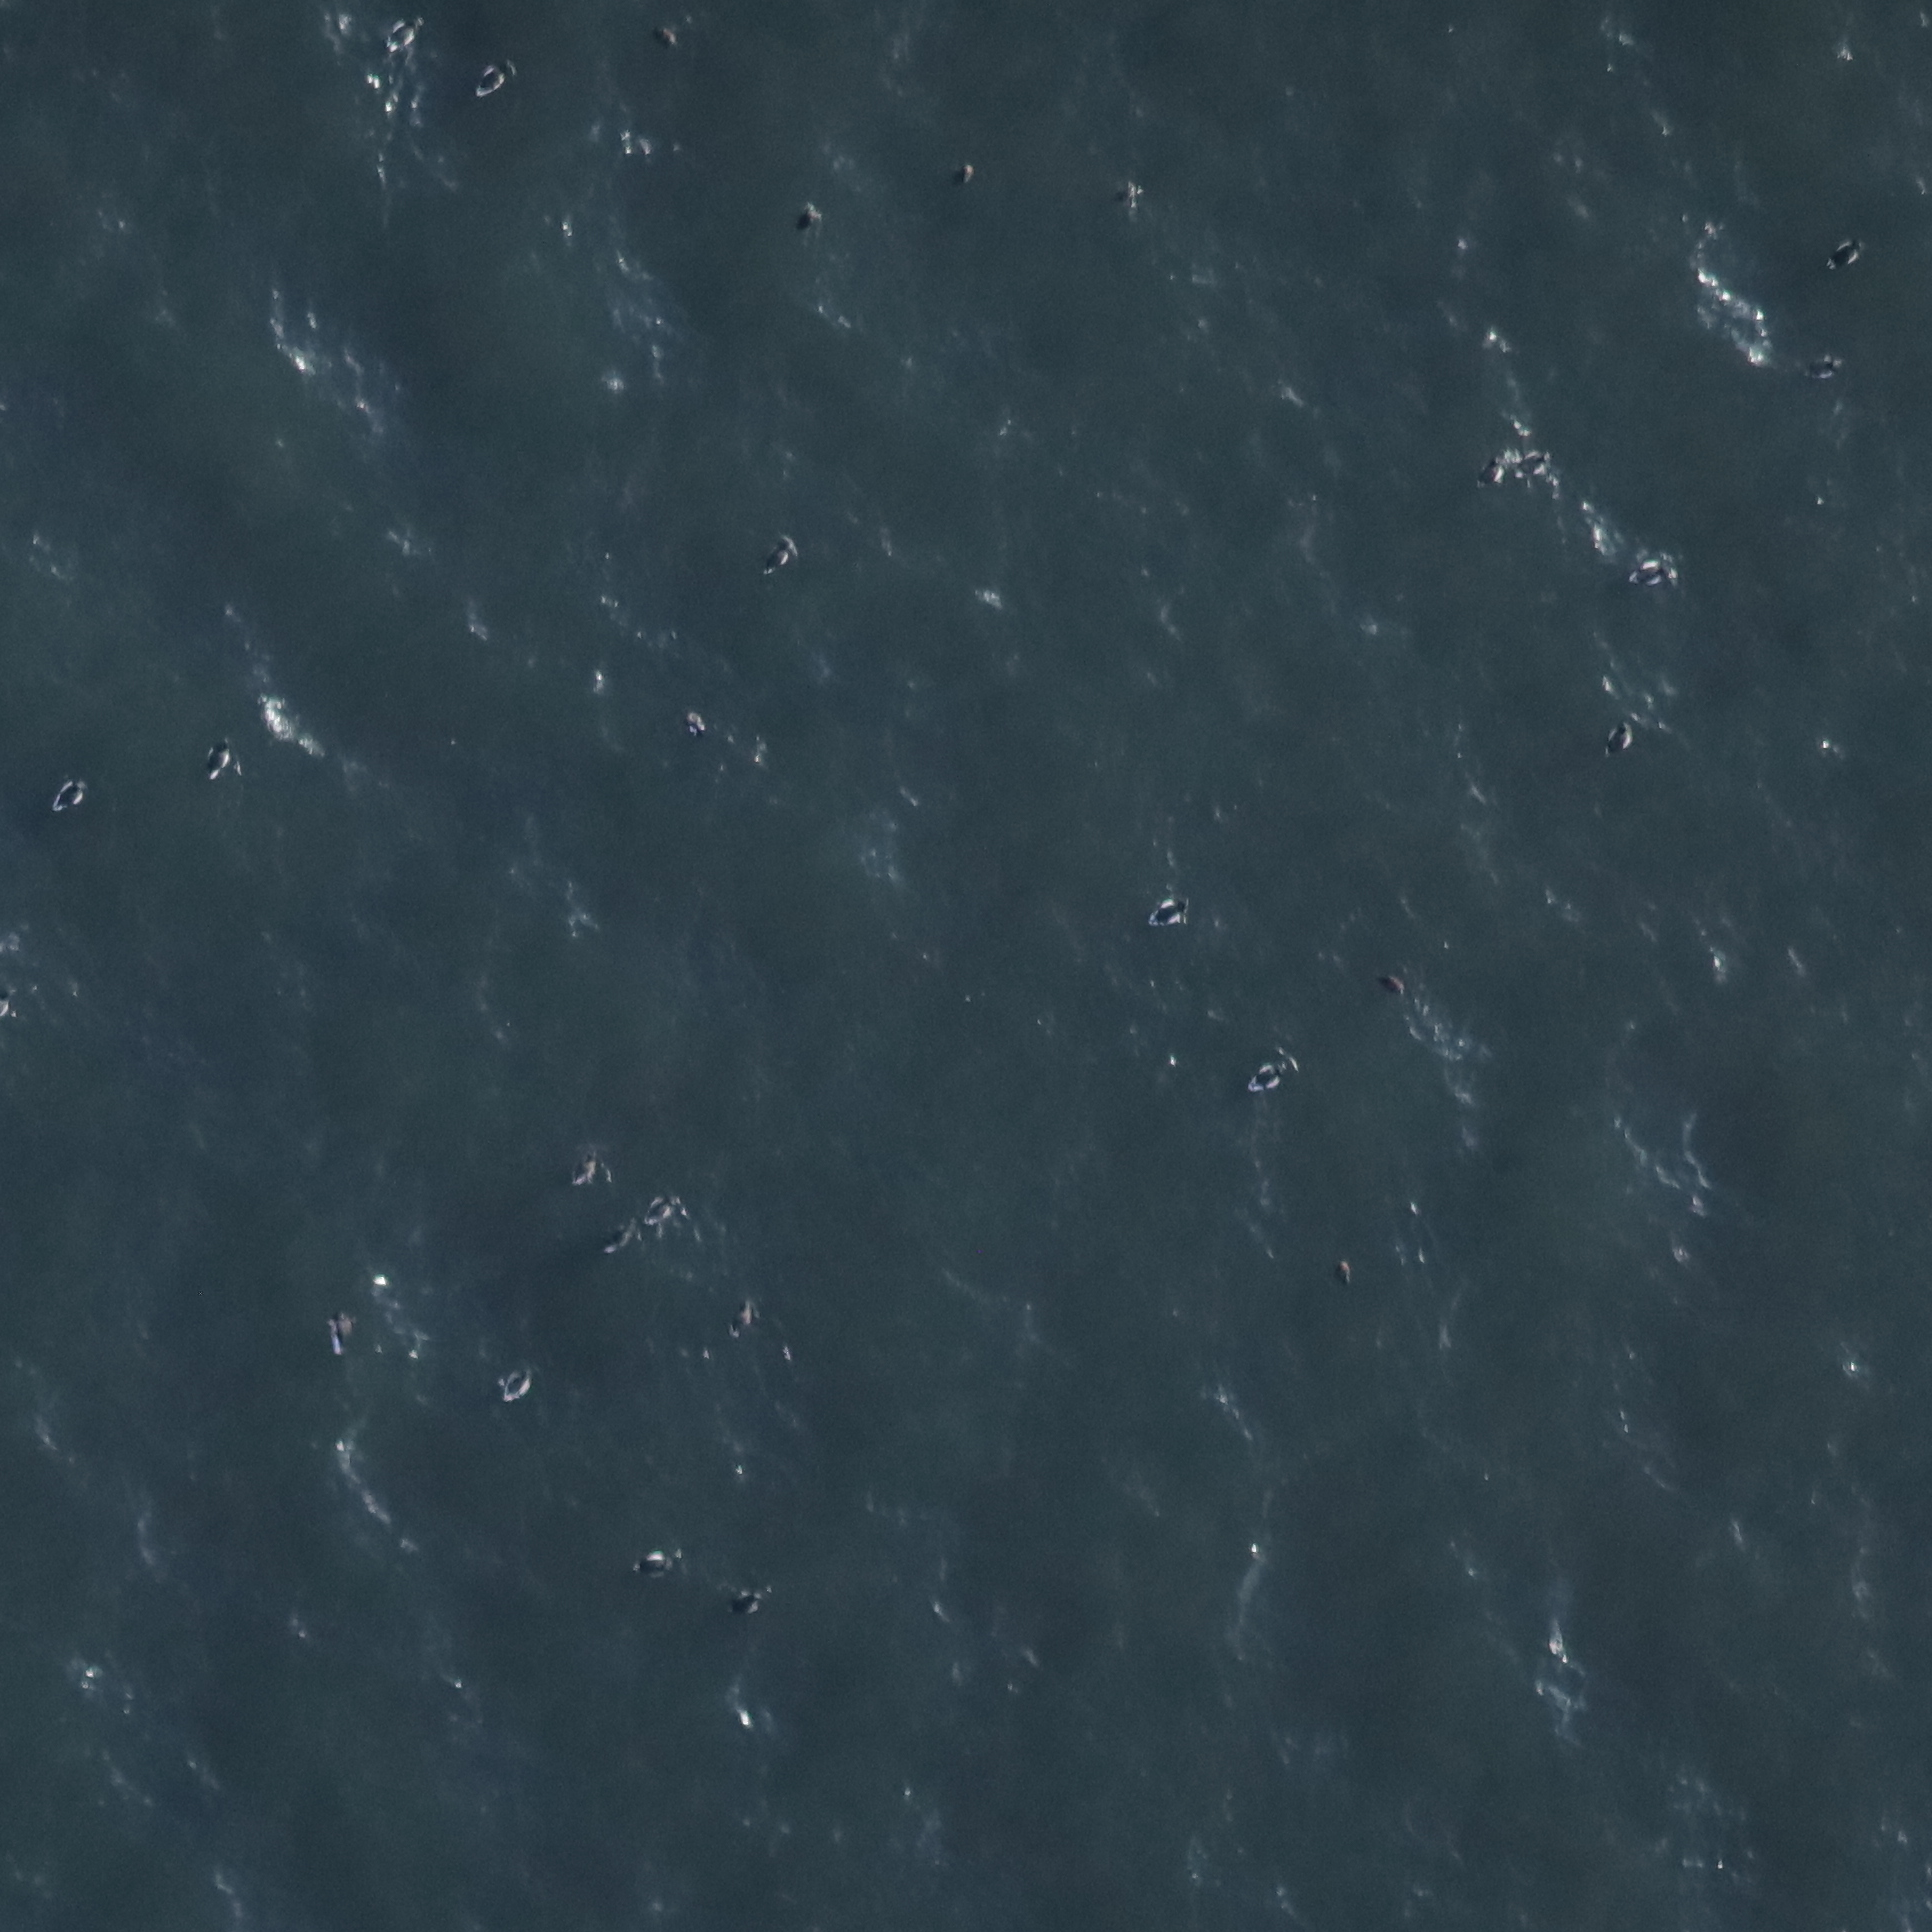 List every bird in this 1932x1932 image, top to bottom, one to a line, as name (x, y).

brant (400, 33)
other bird (665, 37)
brant (493, 82)
other bird (961, 172)
other bird (1129, 193)
other bird (805, 219)
brant (1843, 255)
brant (1819, 368)
brant (1530, 463)
brant (1492, 472)
brant (782, 558)
brant (1652, 573)
other bird (702, 726)
brant (1617, 737)
brant (220, 759)
brant (69, 793)
brant (1168, 910)
other bird (1394, 982)
brant (1267, 1077)
brant (584, 1167)
brant (660, 1209)
brant (621, 1236)
other bird (1345, 1272)
brant (746, 1315)
brant (336, 1331)
brant (515, 1385)
brant (655, 1565)
brant (742, 1605)